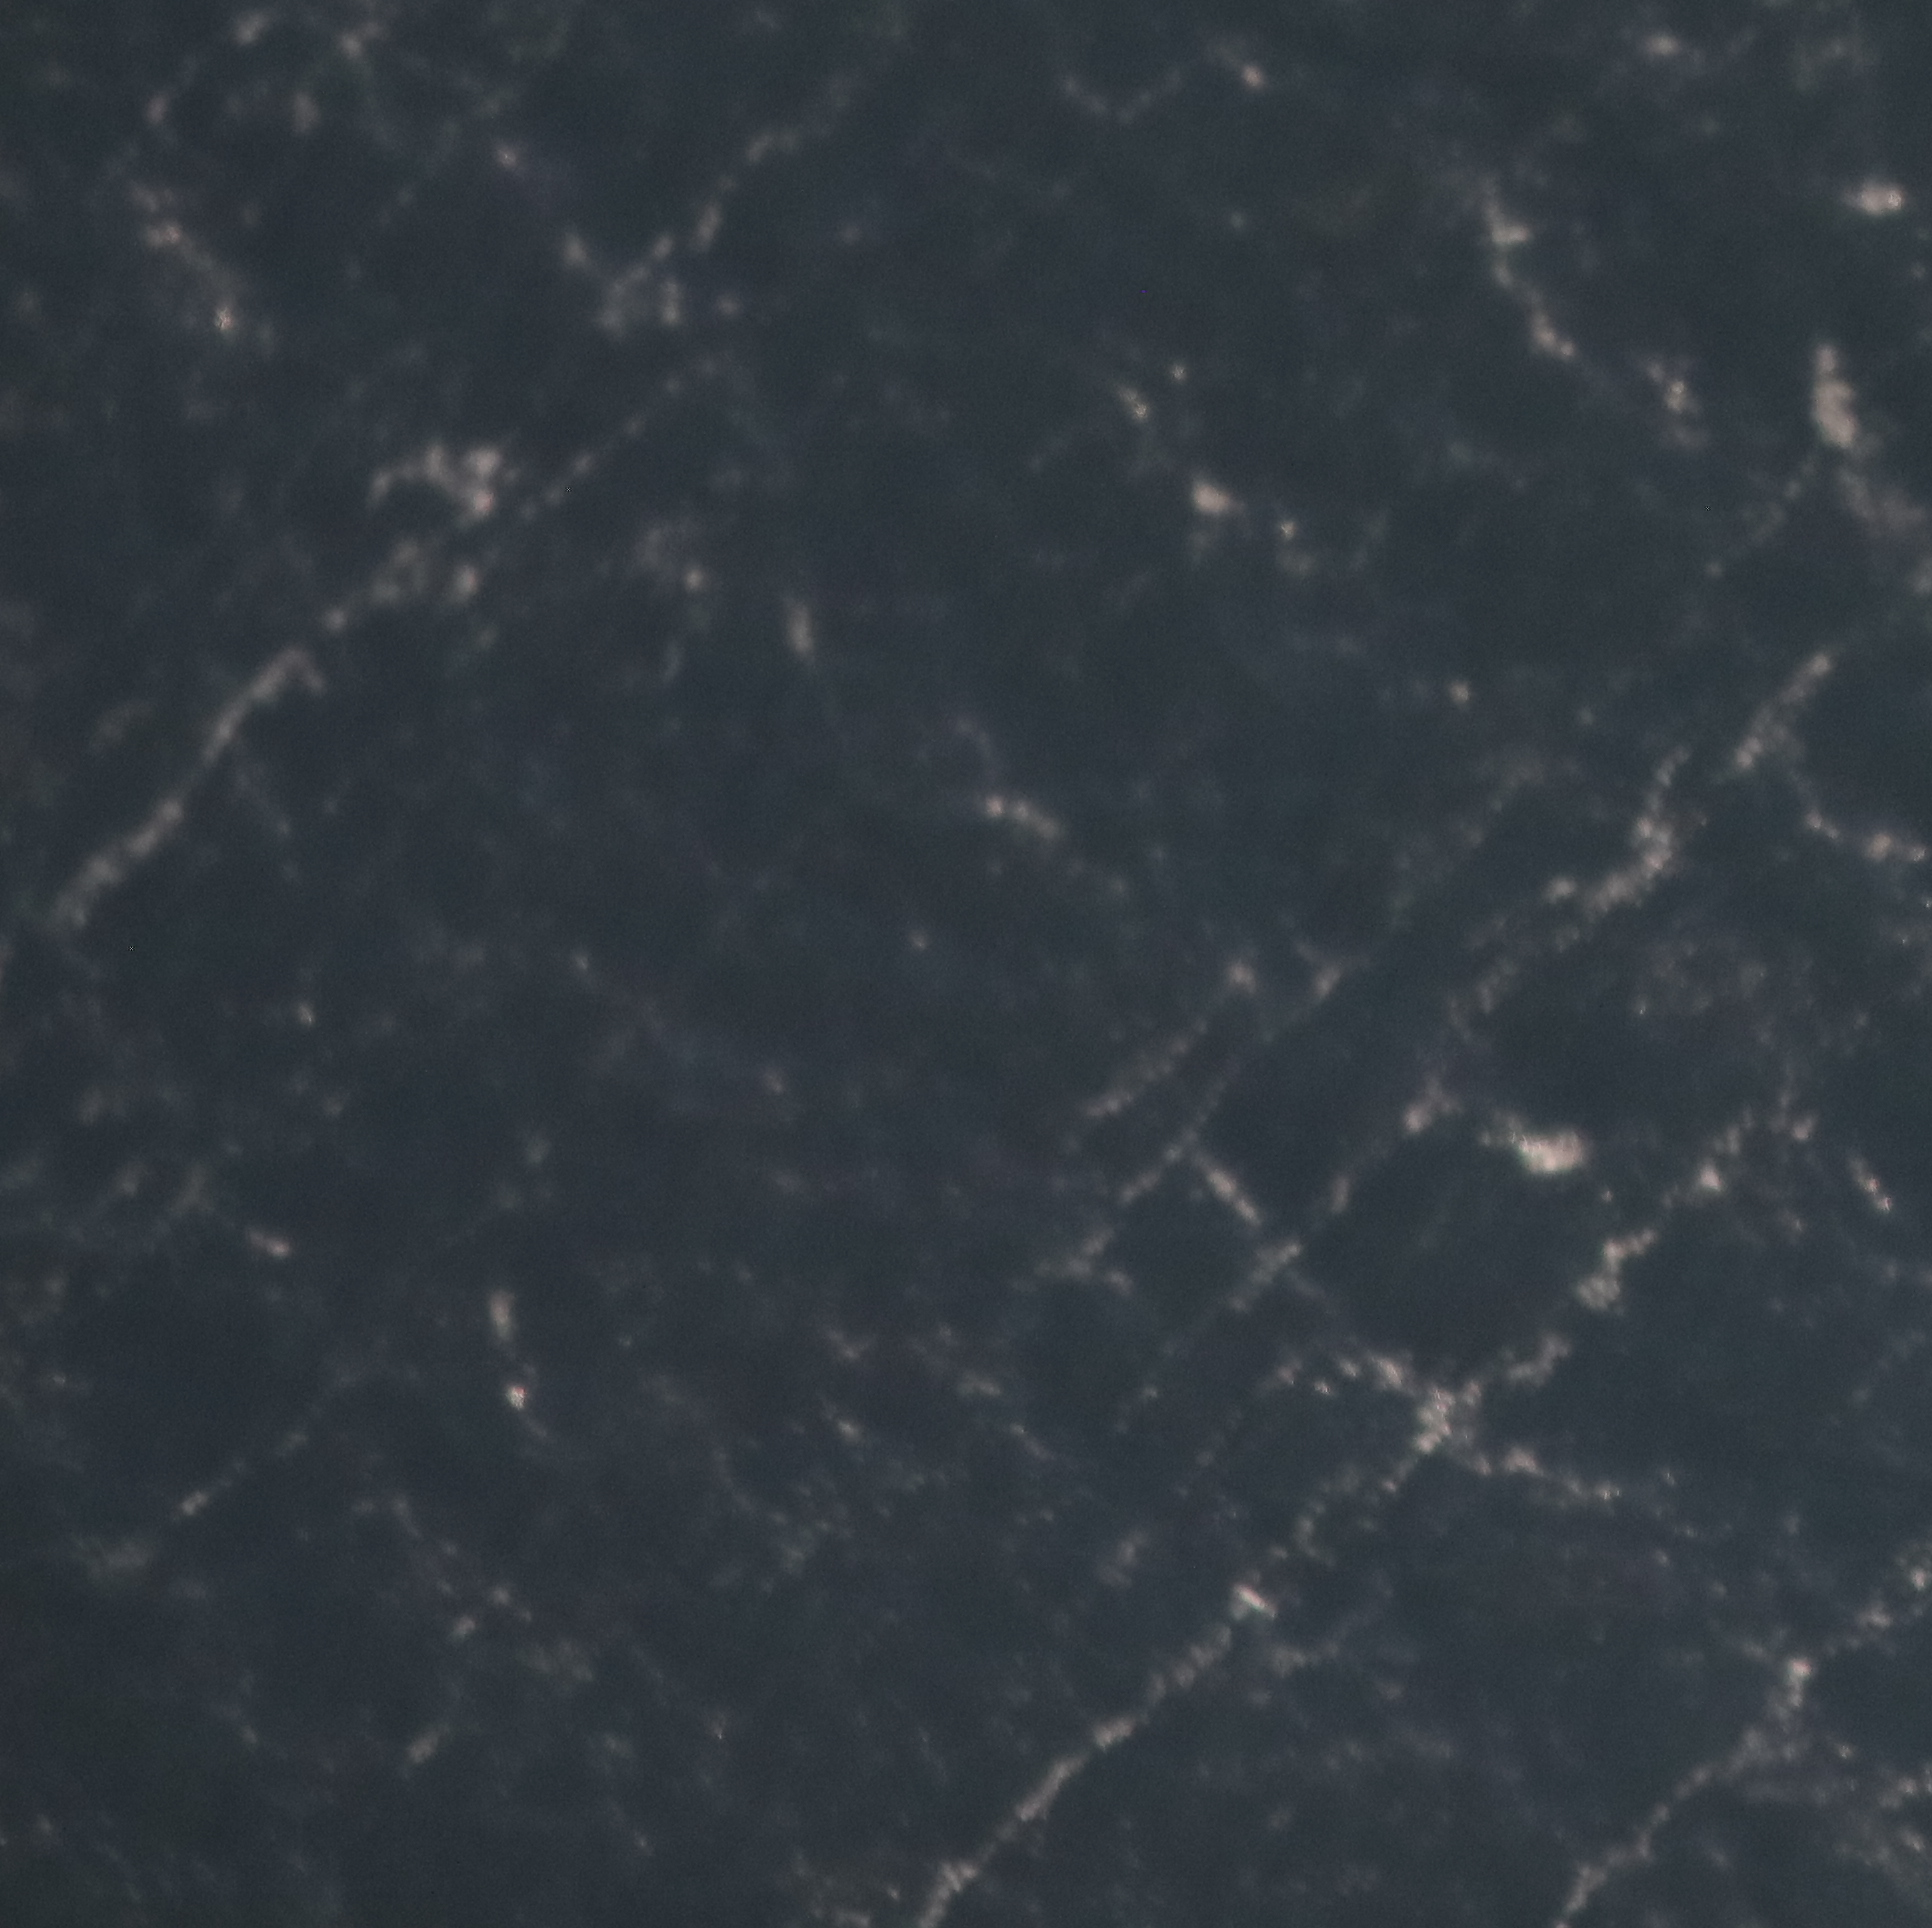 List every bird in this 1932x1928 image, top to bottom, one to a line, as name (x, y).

None